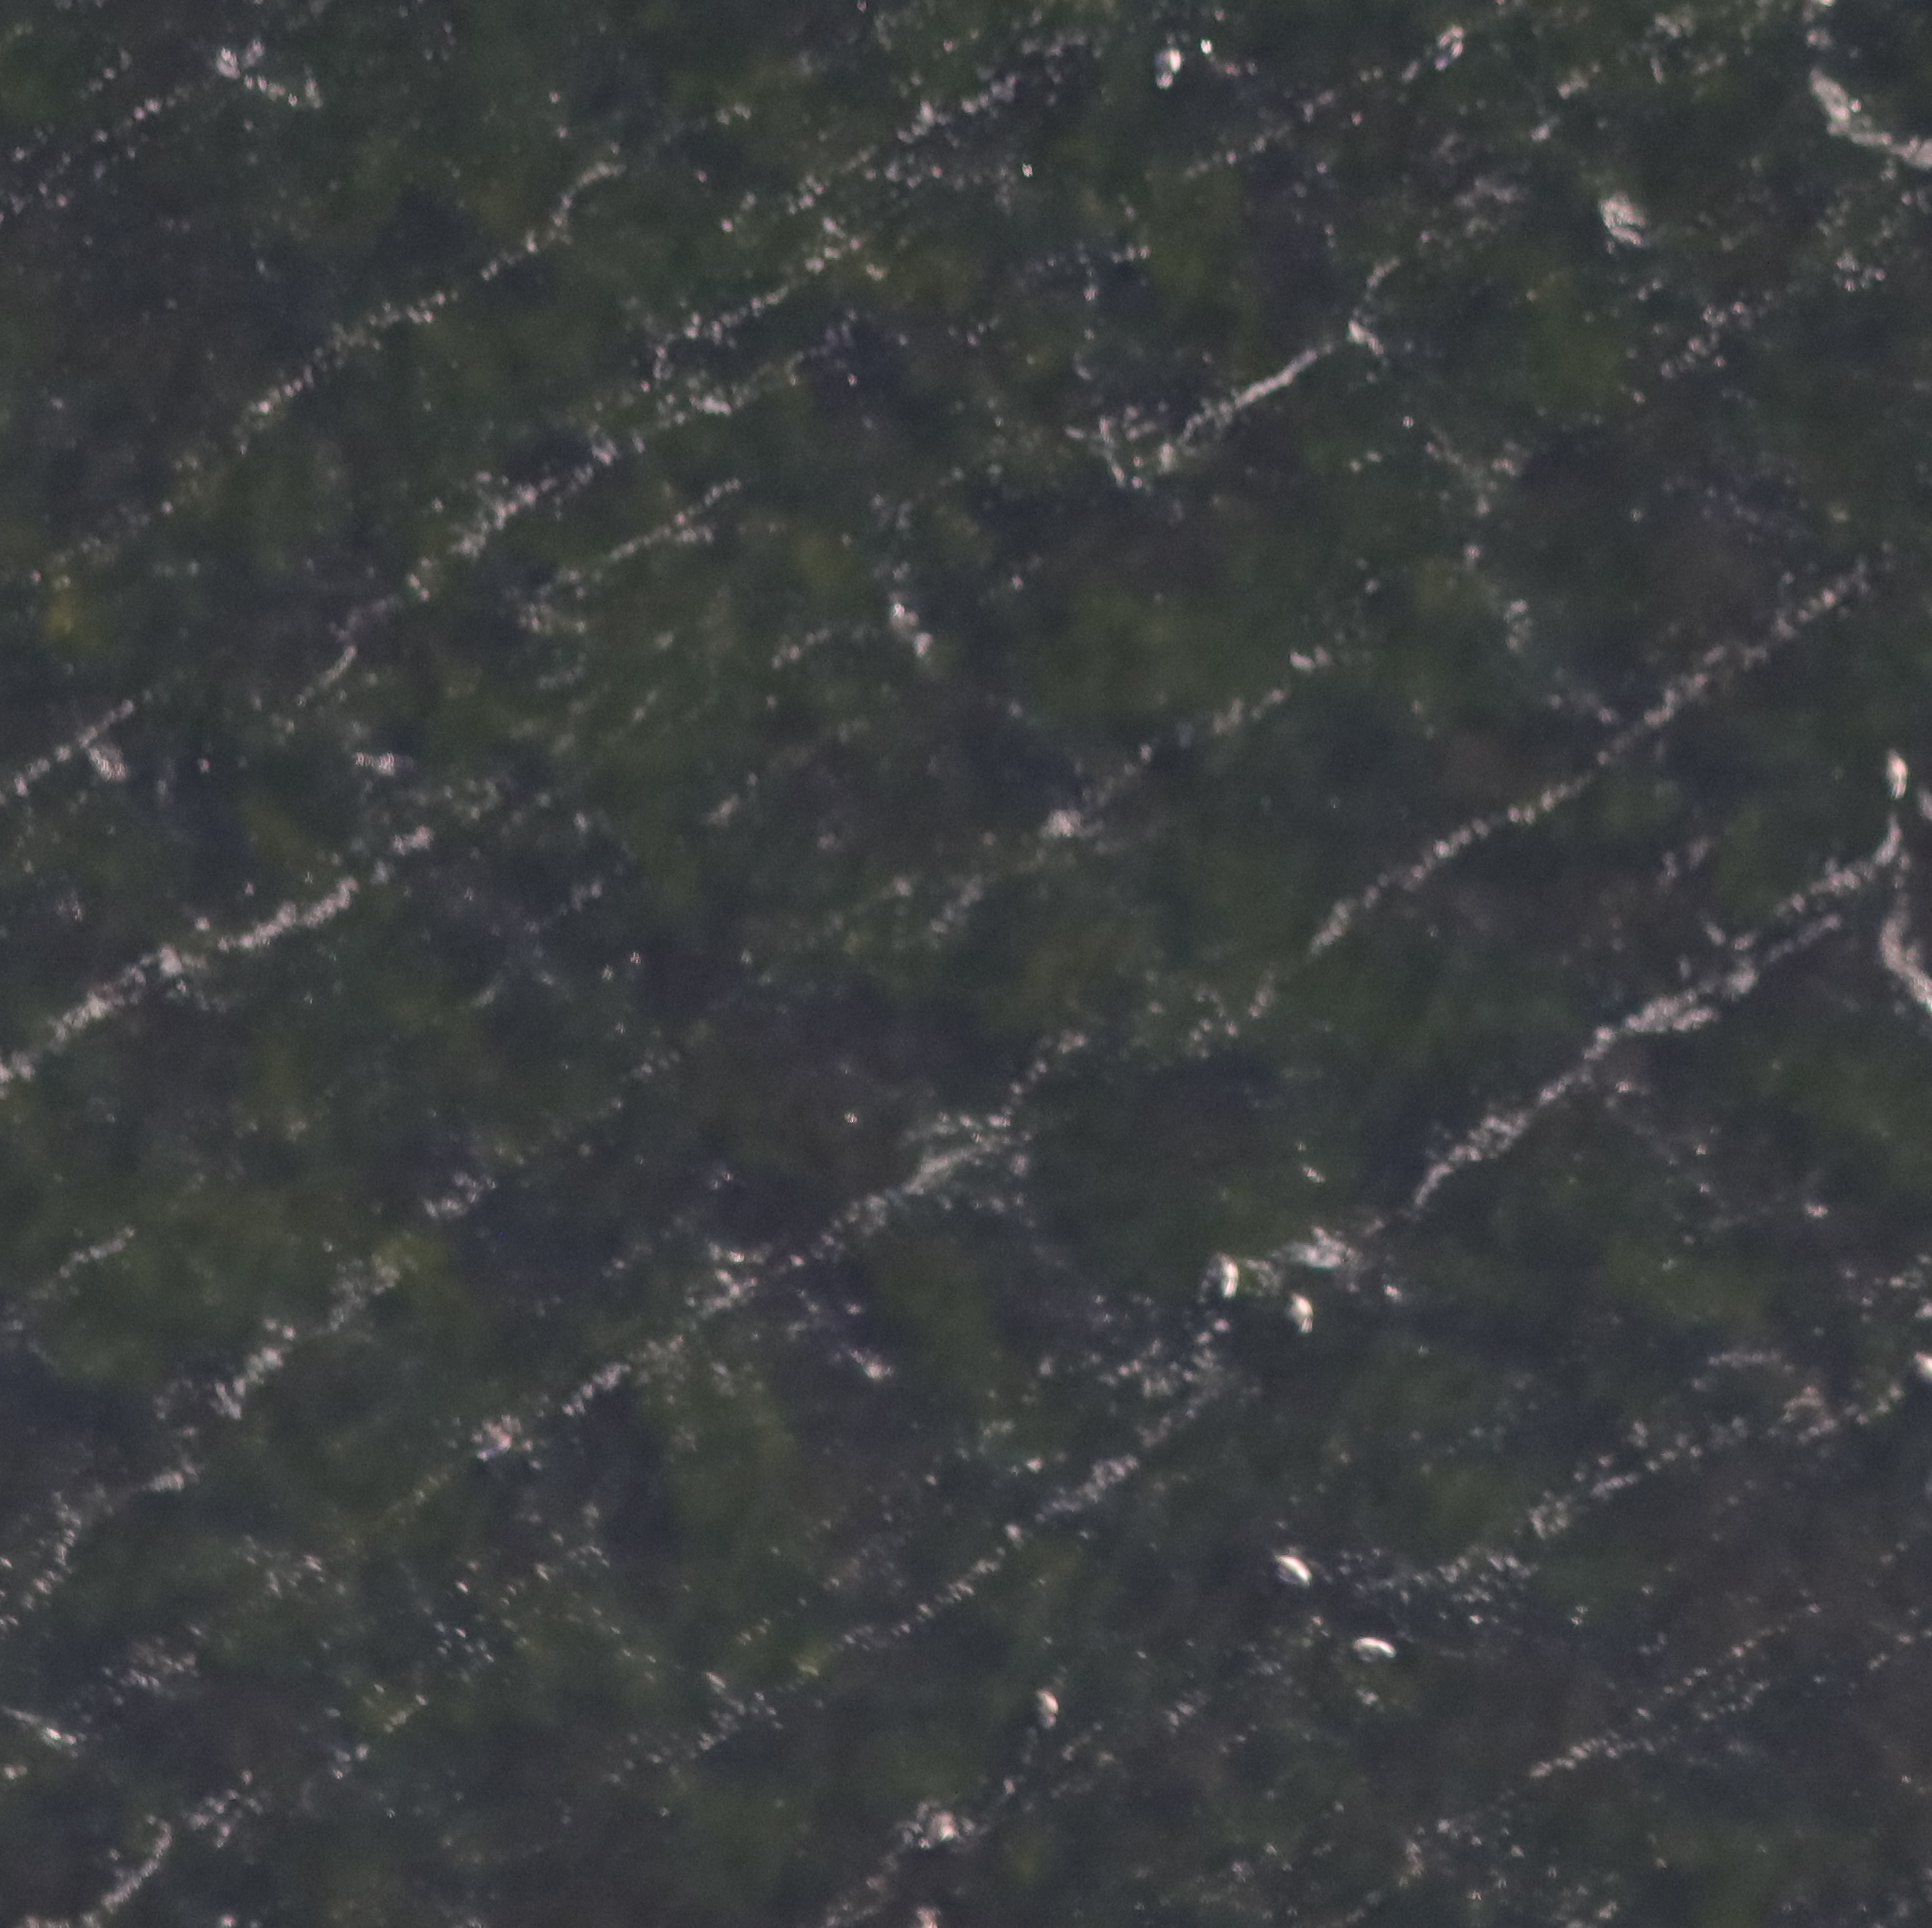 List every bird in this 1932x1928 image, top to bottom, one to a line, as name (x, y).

brant (1451, 45)
brant (1164, 61)
brant (1899, 773)
brant (1227, 1270)
brant (1297, 1312)
brant (1929, 1371)
brant (500, 1442)
brant (1299, 1573)
brant (1365, 1644)
brant (1044, 1707)
brant (939, 1830)